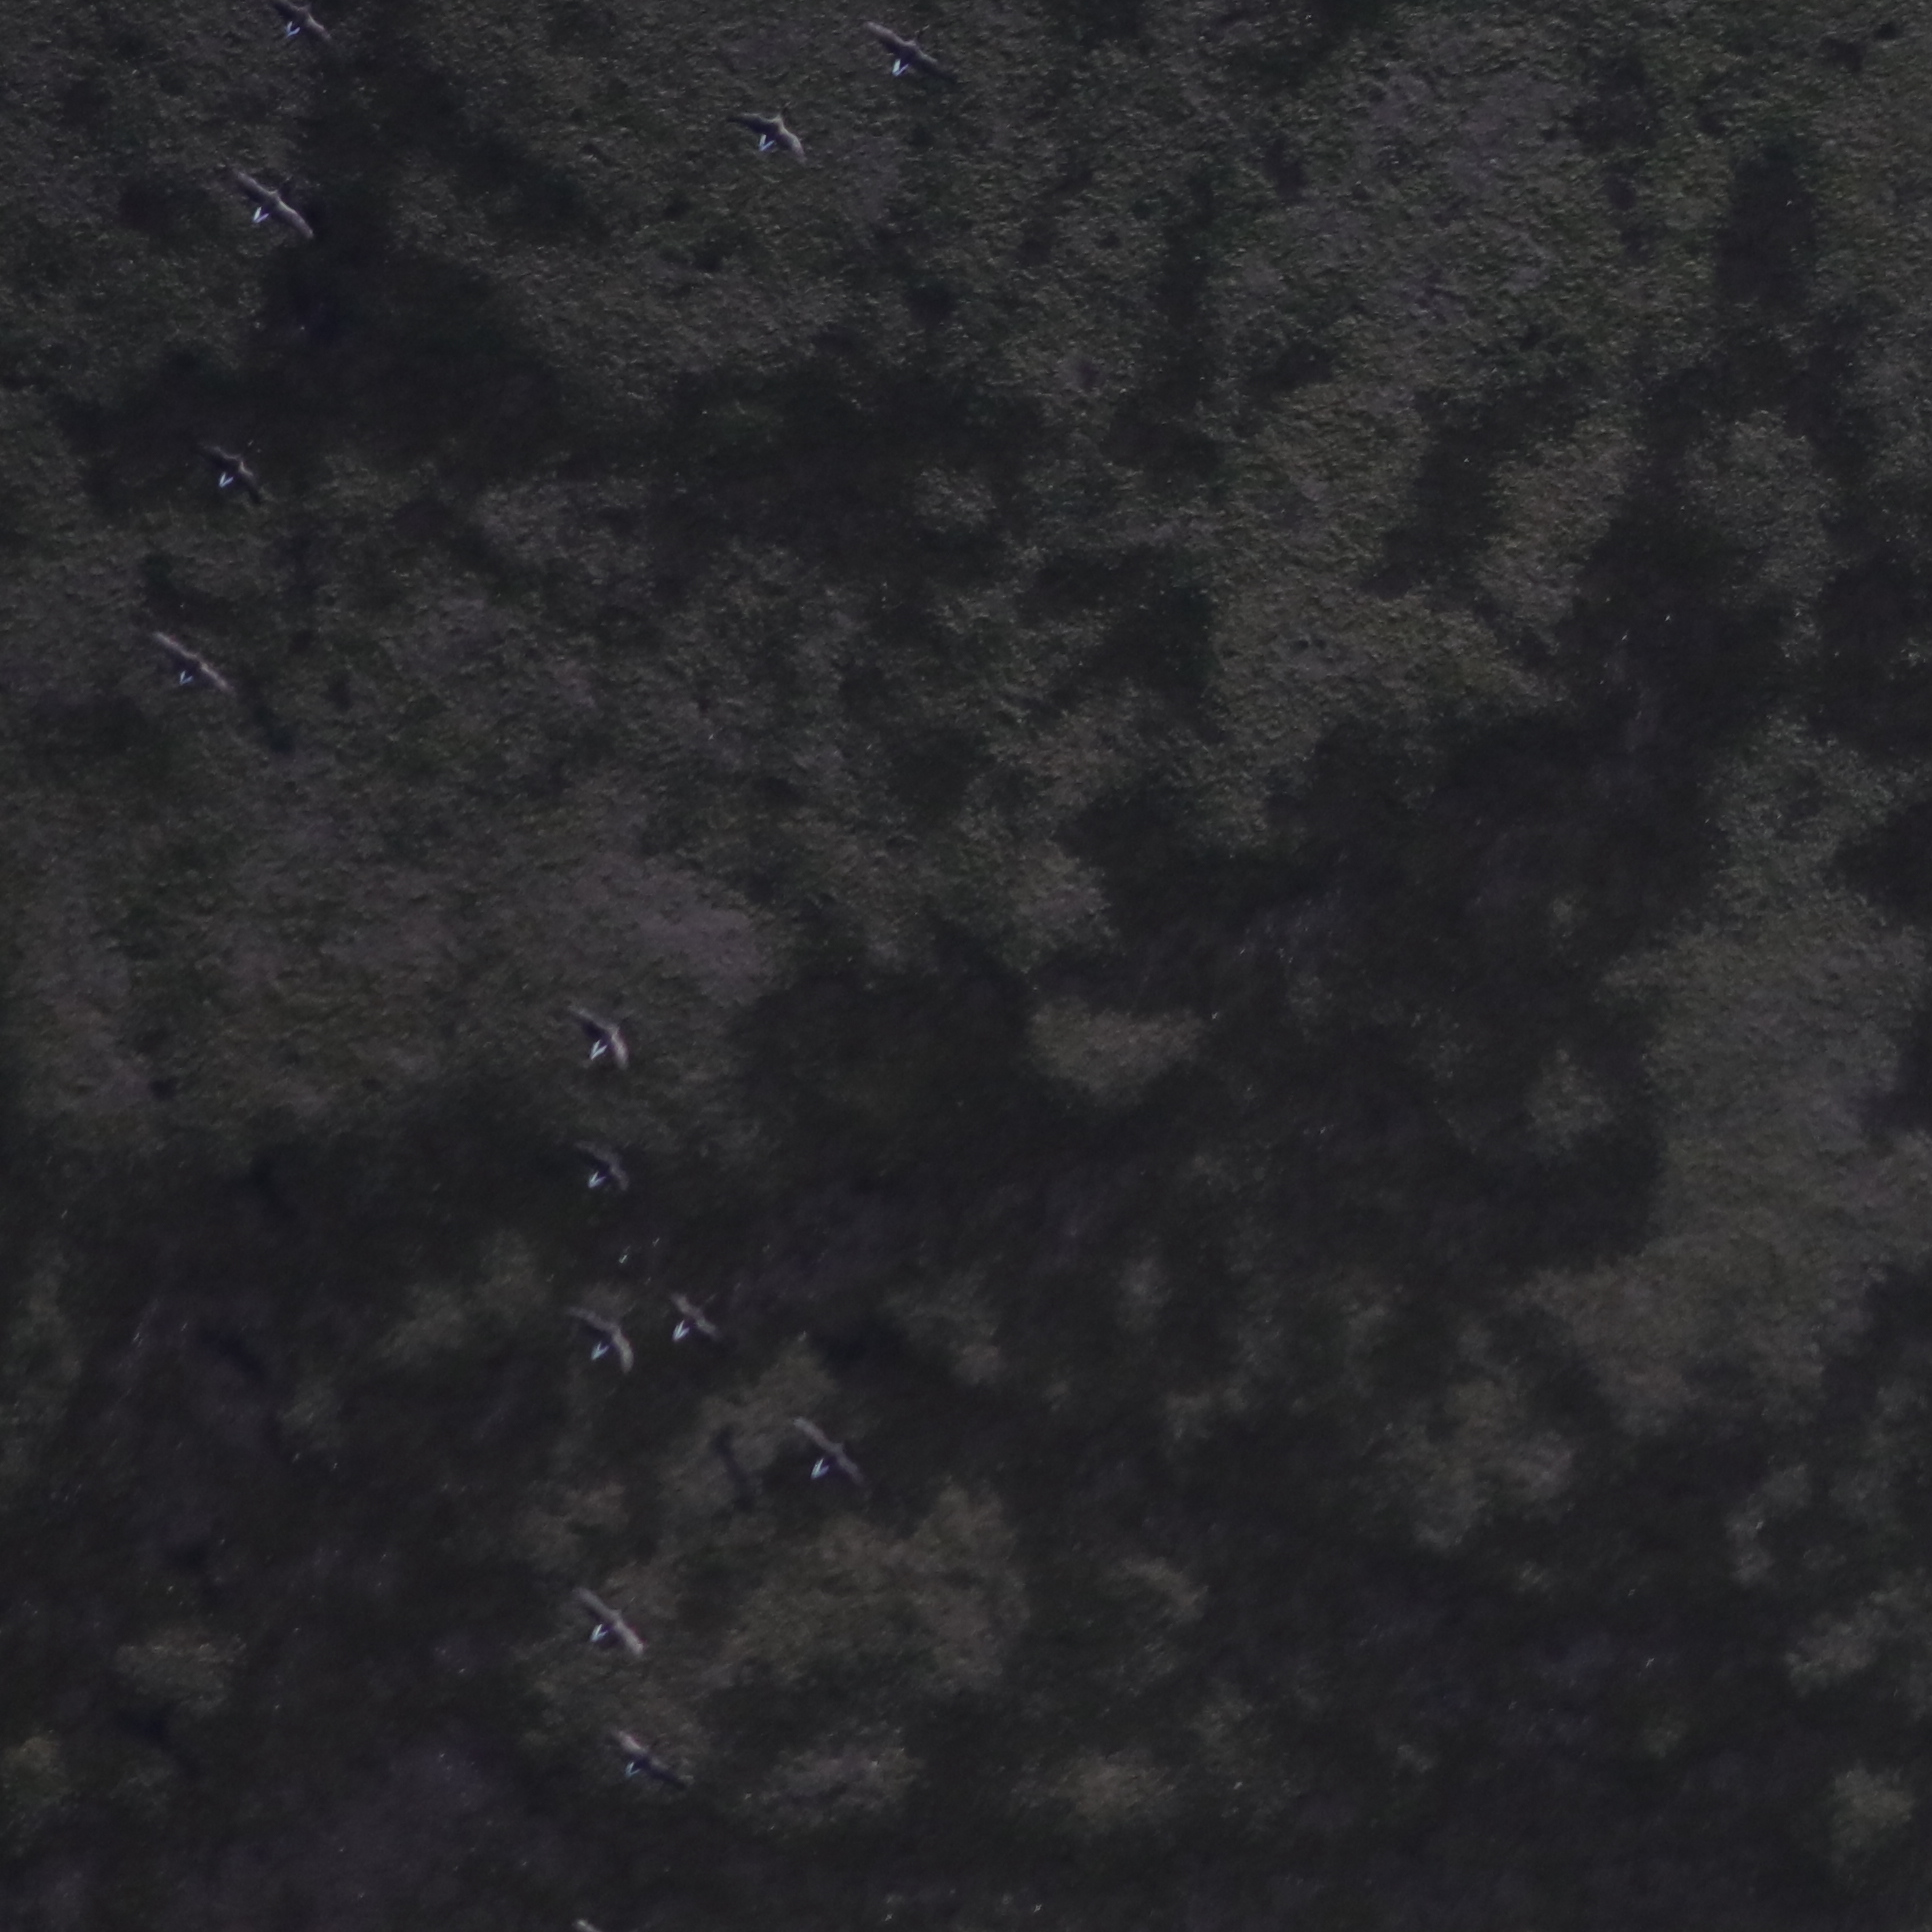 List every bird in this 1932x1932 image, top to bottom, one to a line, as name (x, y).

brant (298, 18)
brant (896, 58)
brant (771, 148)
brant (271, 207)
brant (236, 452)
brant (186, 670)
brant (606, 1047)
brant (594, 1202)
brant (700, 1305)
brant (604, 1326)
brant (821, 1461)
brant (607, 1623)
brant (630, 1762)